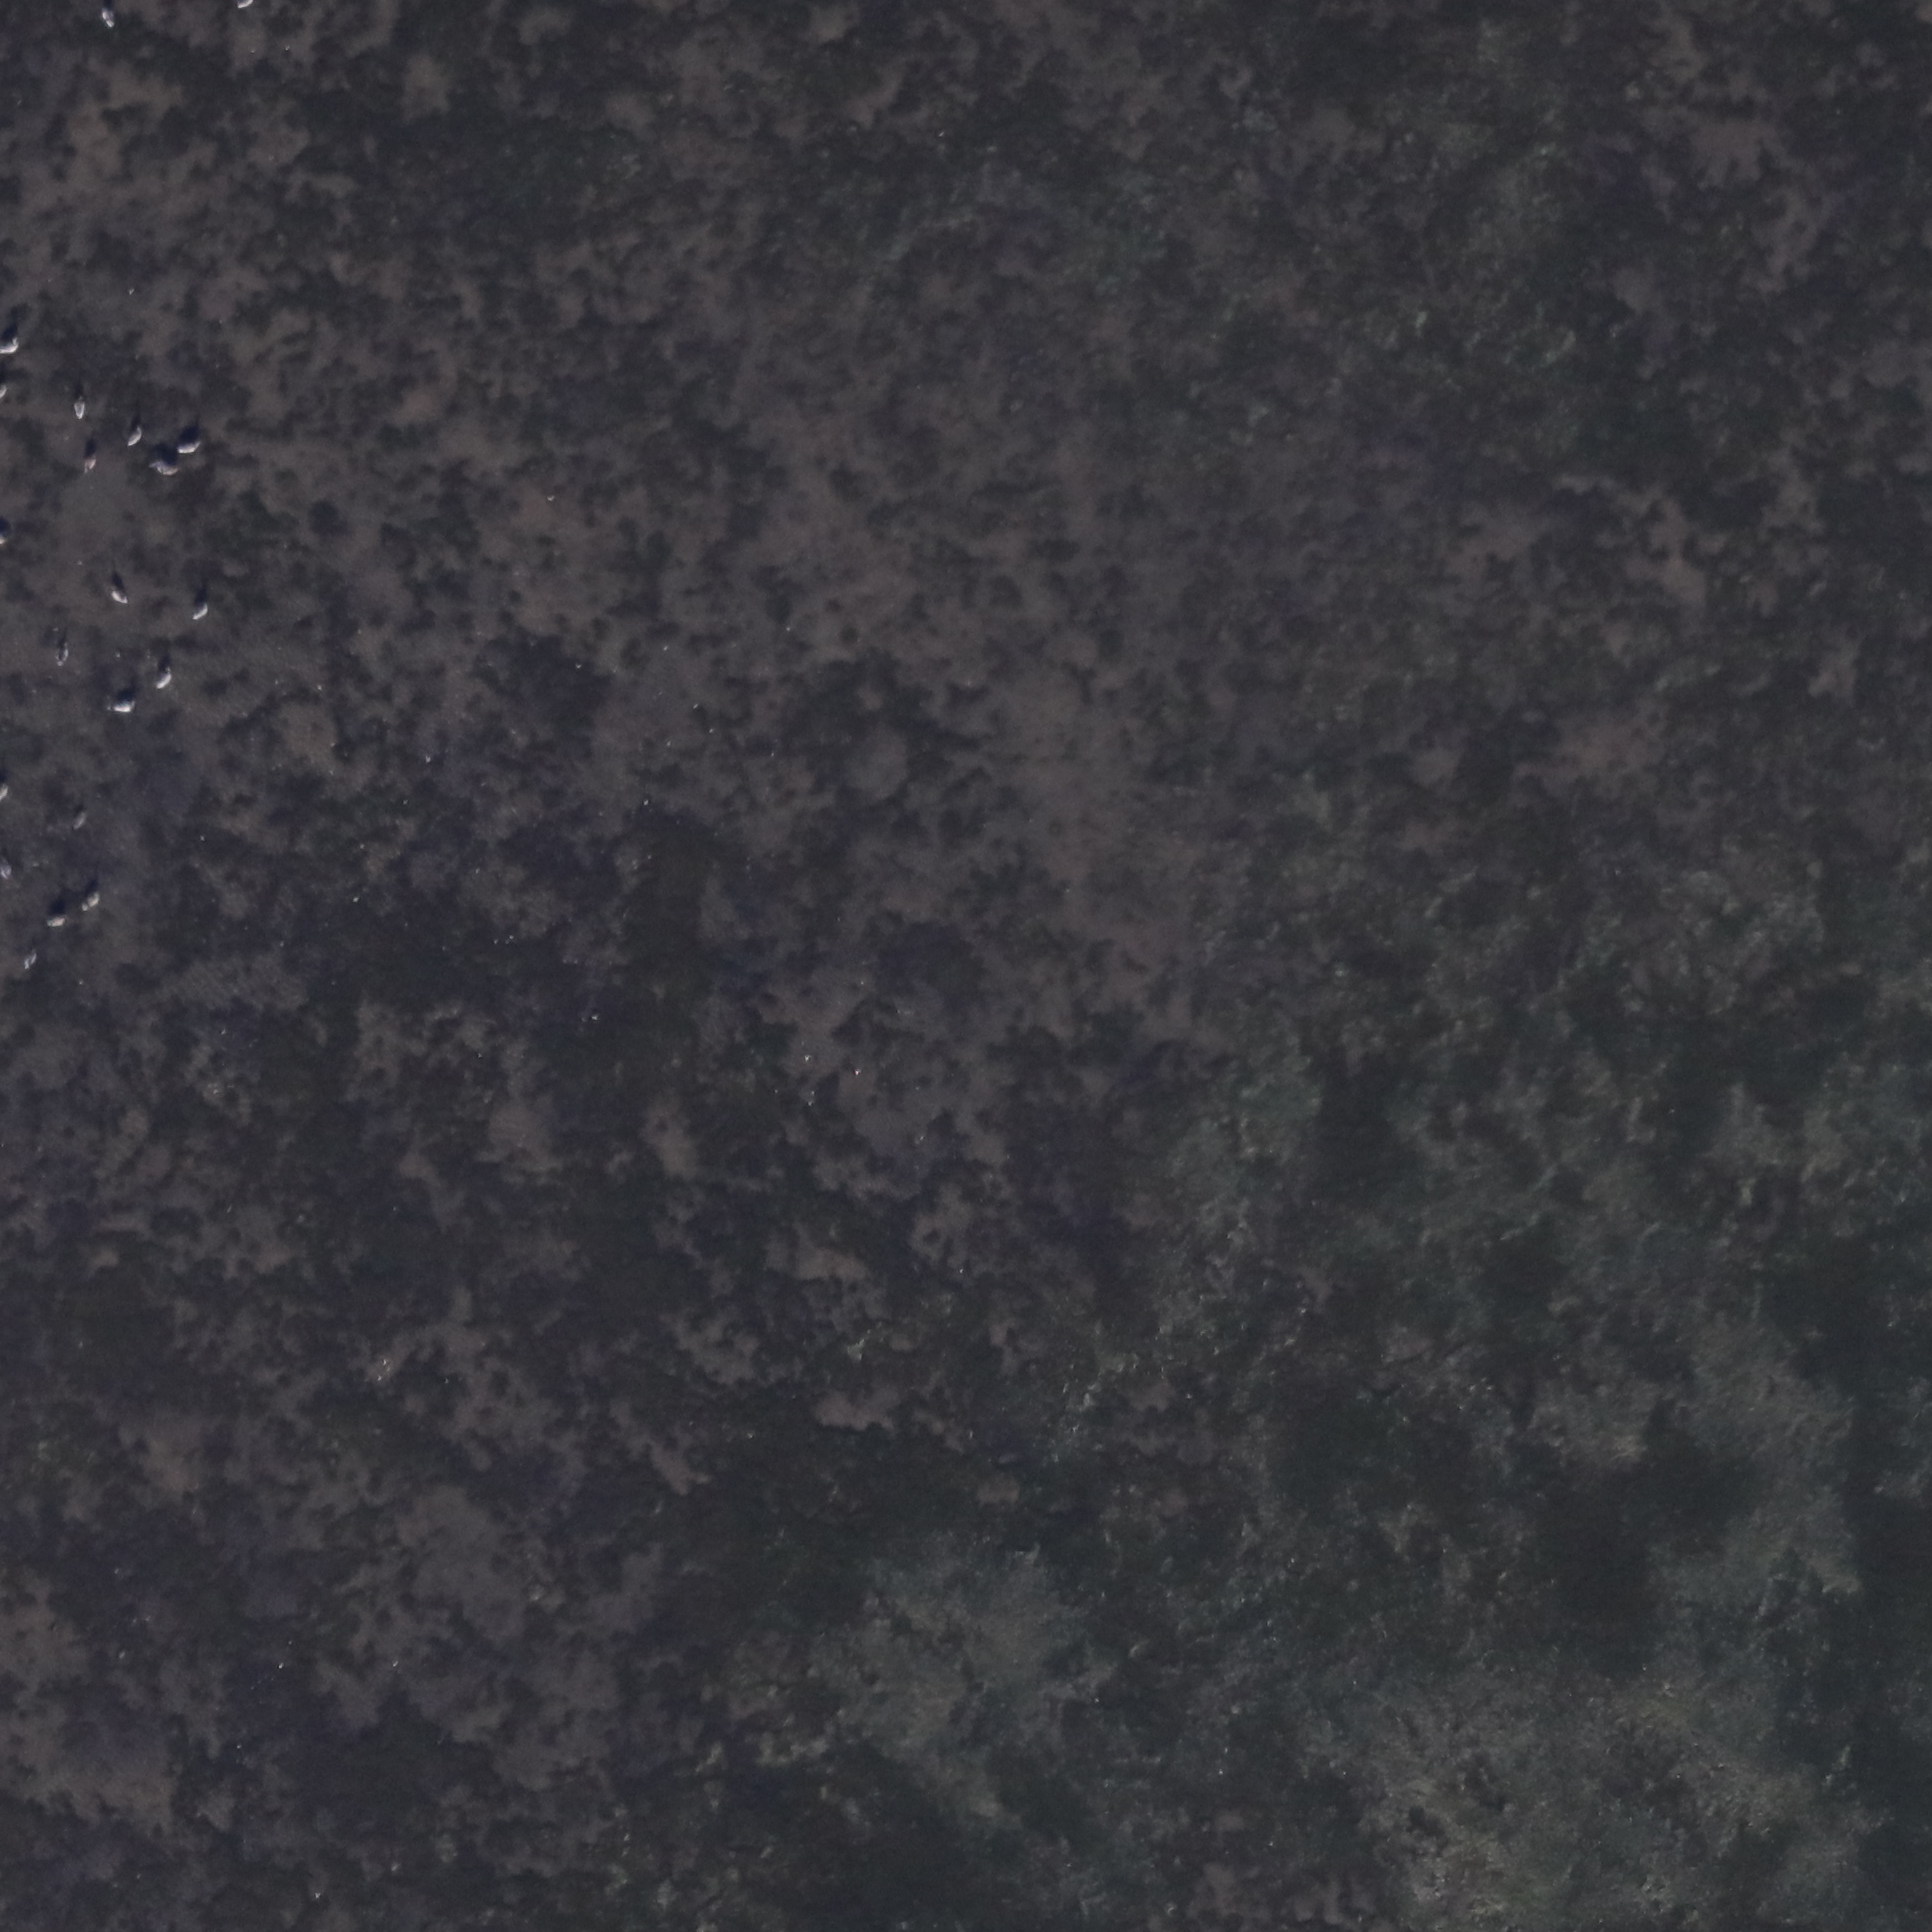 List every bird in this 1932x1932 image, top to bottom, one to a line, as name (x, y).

brant (244, 3)
brant (108, 18)
brant (7, 346)
brant (5, 387)
brant (80, 410)
brant (137, 439)
brant (187, 445)
brant (81, 469)
brant (174, 472)
brant (124, 591)
brant (200, 608)
brant (59, 648)
brant (168, 681)
brant (121, 703)
brant (76, 815)
brant (9, 859)
brant (95, 900)
brant (54, 923)
brant (29, 960)